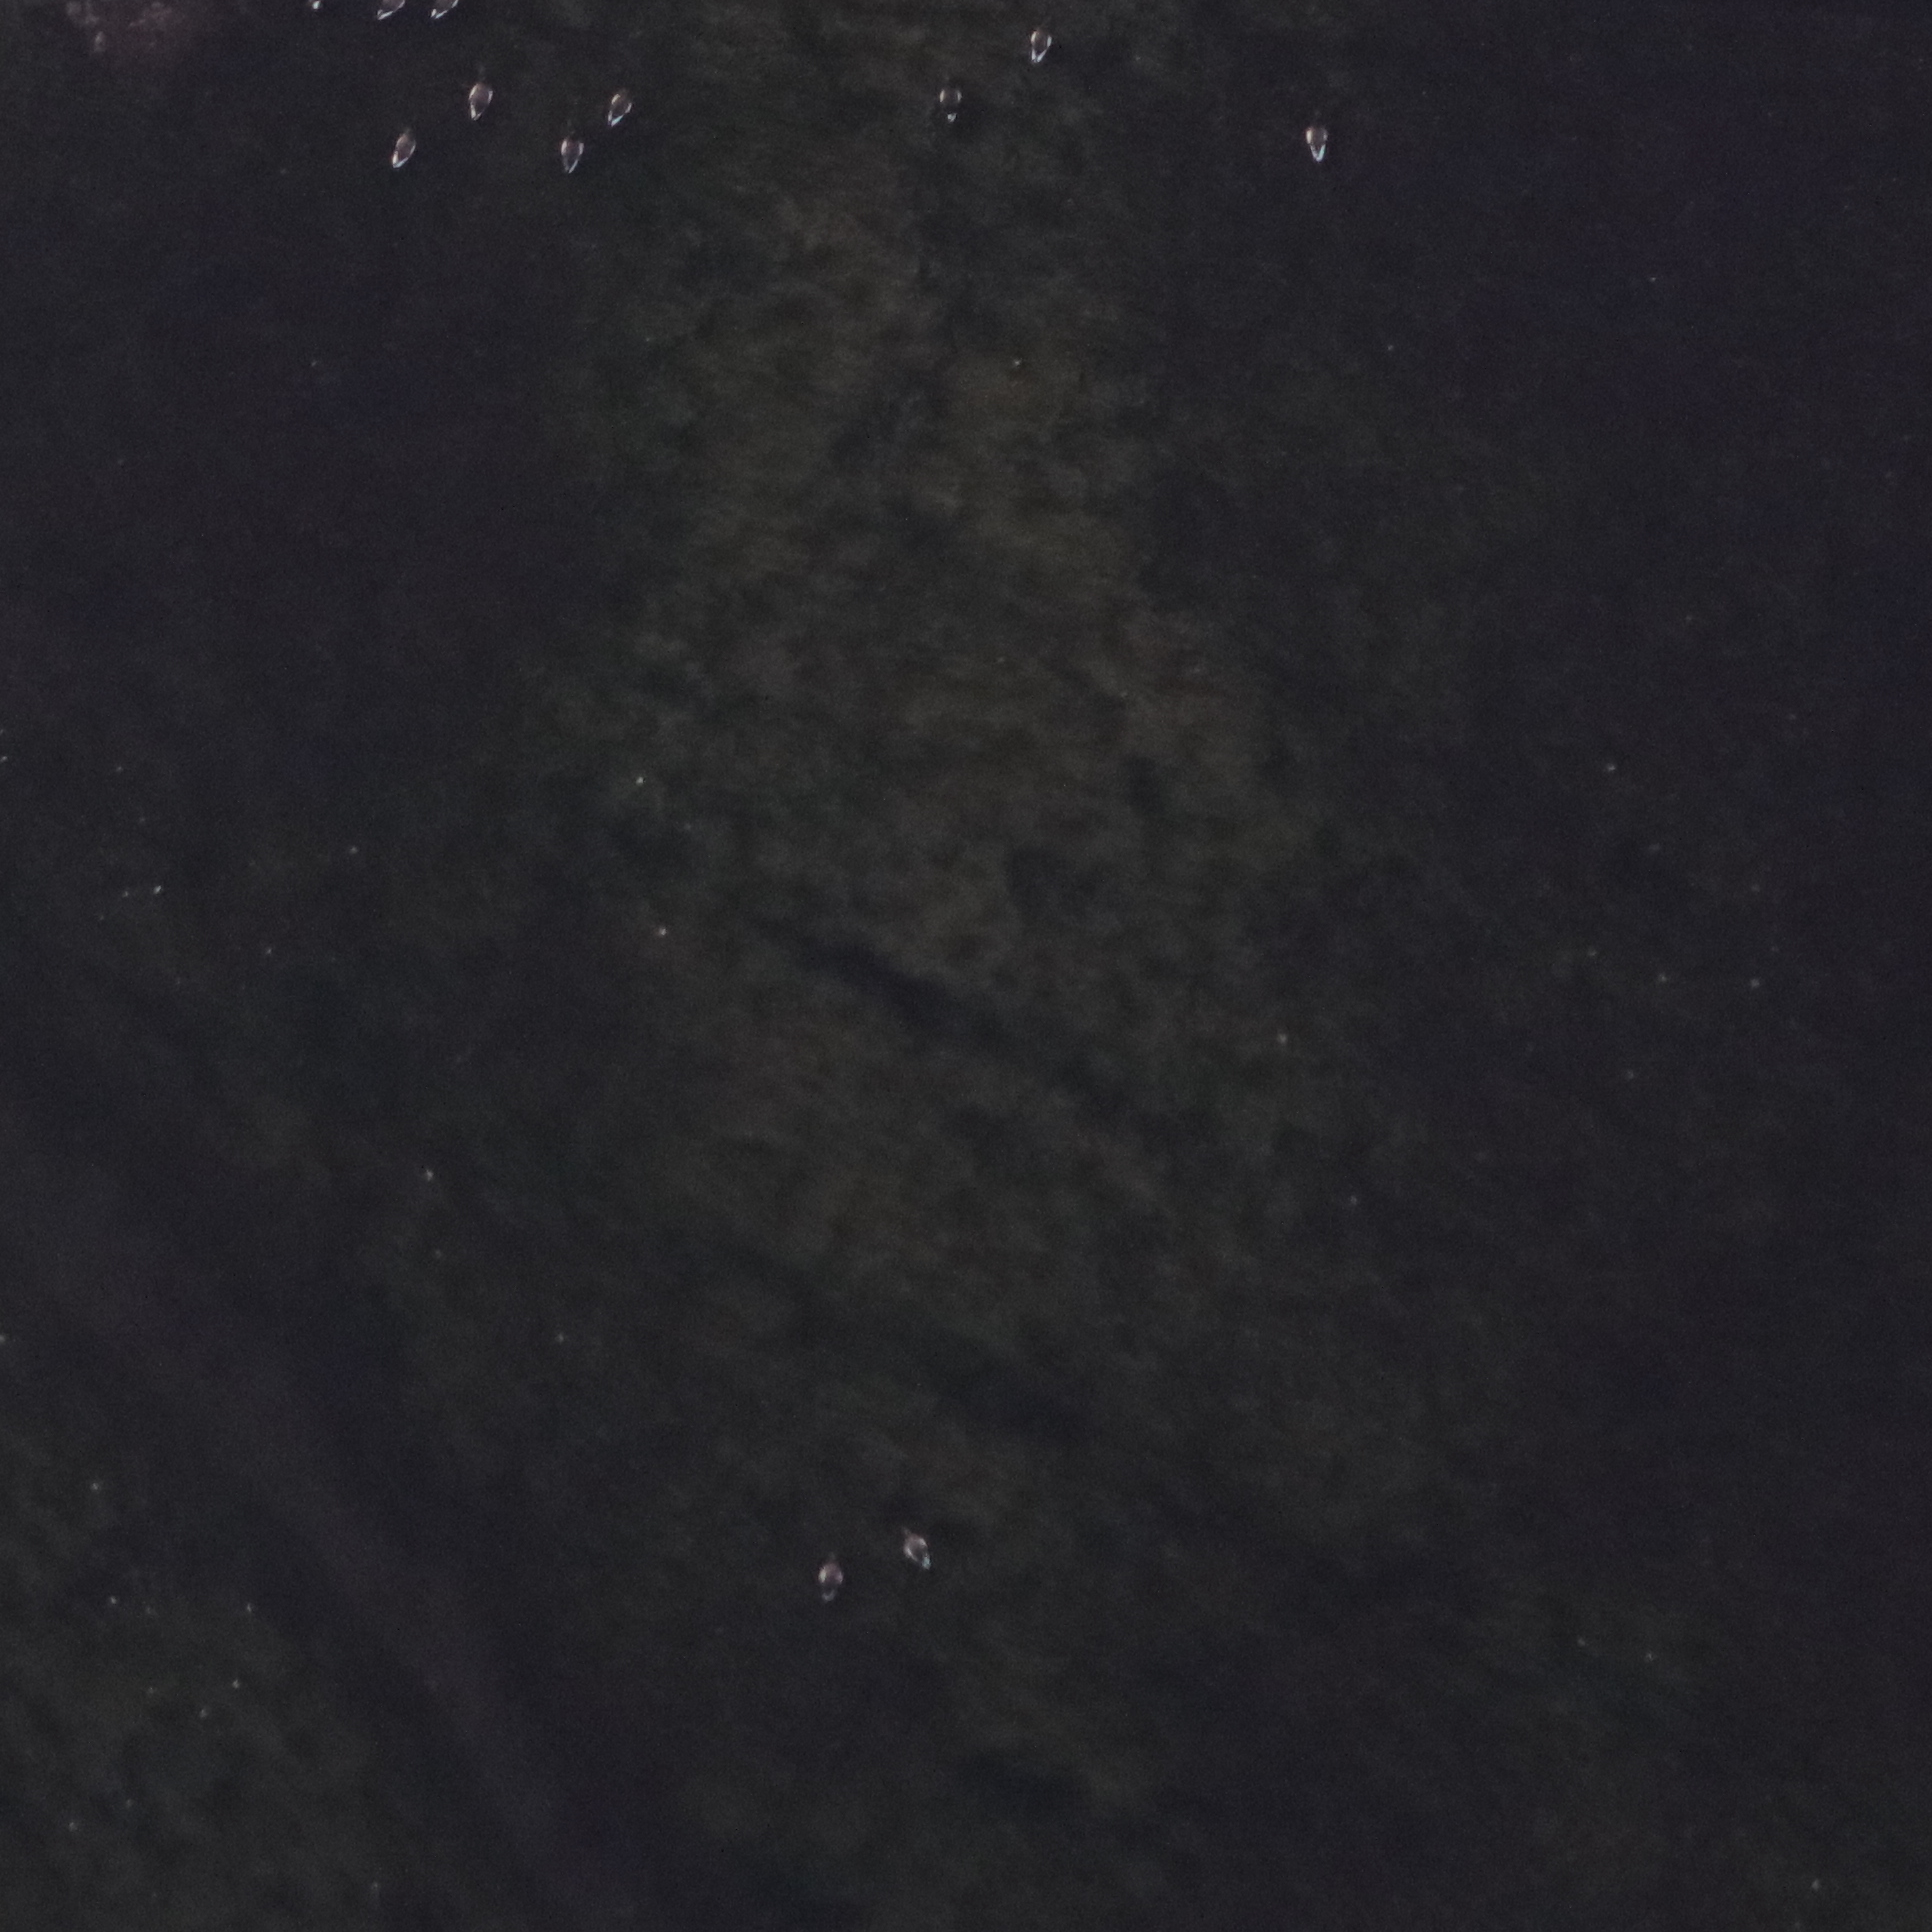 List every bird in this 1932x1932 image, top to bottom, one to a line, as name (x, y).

brant (392, 0)
brant (1040, 42)
brant (479, 97)
brant (949, 100)
brant (621, 106)
brant (1317, 138)
brant (403, 147)
brant (571, 151)
brant (917, 1548)
brant (831, 1578)